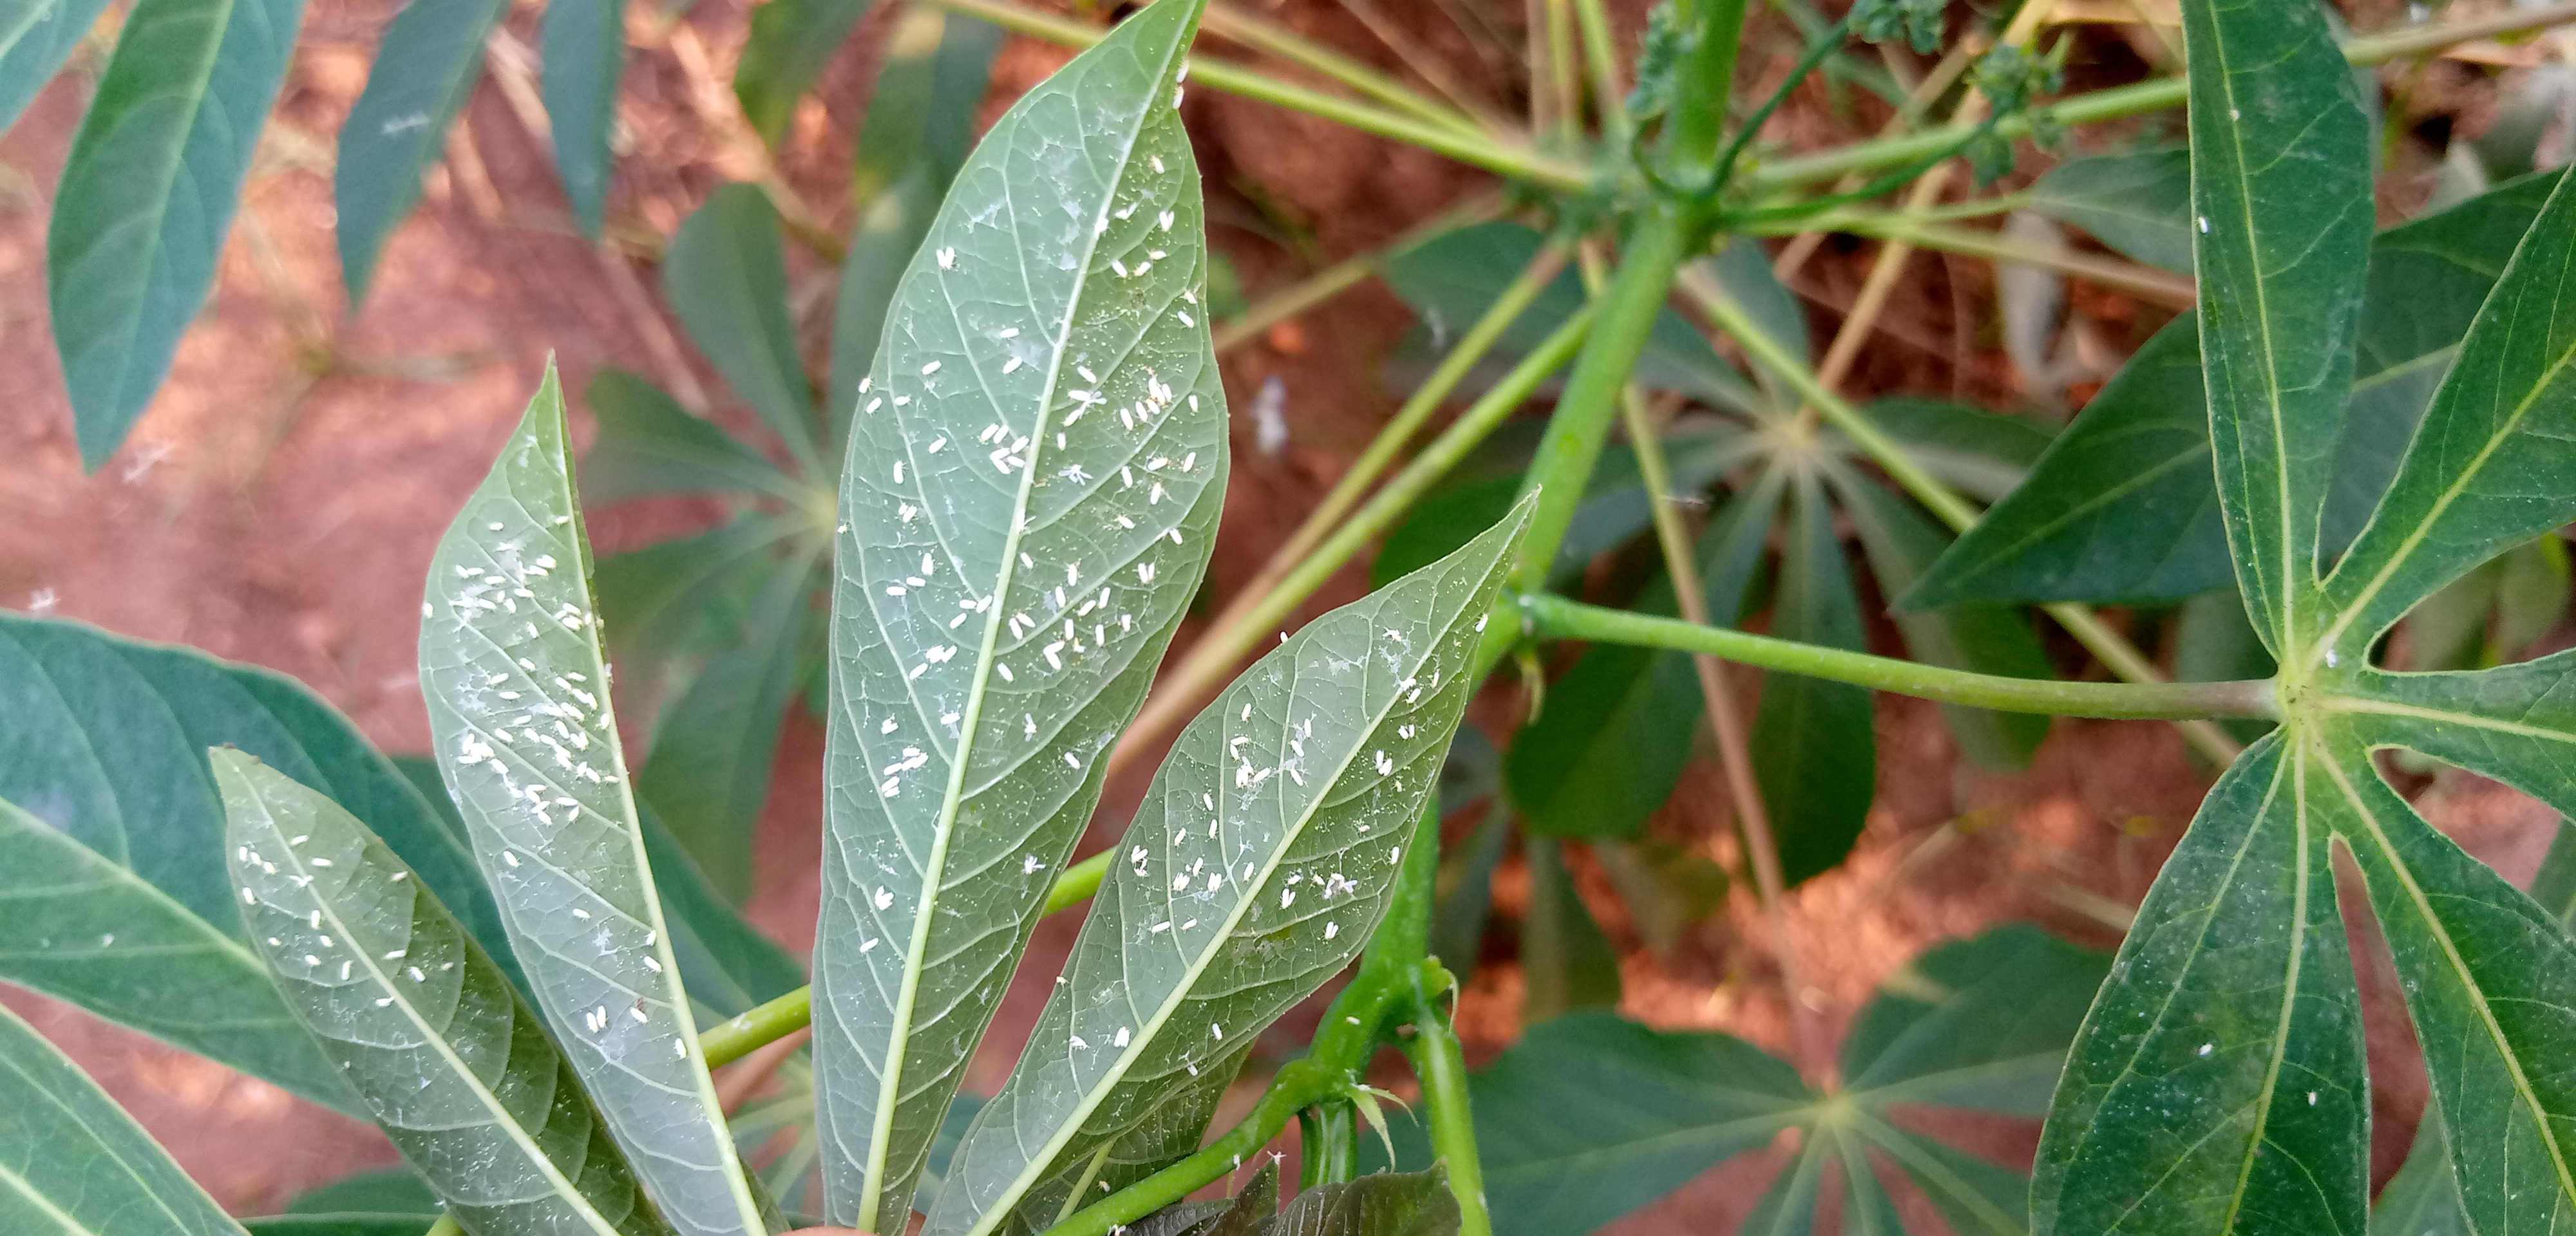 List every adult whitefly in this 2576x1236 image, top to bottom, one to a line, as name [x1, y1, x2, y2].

whitefly [1175, 57, 1189, 82]
whitefly [1172, 83, 1183, 111]
whitefly [2226, 105, 2243, 123]
whitefly [1150, 155, 1168, 176]
whitefly [1115, 207, 1130, 221]
whitefly [2195, 209, 2212, 238]
whitefly [1166, 210, 1177, 229]
whitefly [1158, 211, 1169, 233]
whitefly [1092, 215, 1110, 233]
whitefly [945, 245, 955, 272]
whitefly [1147, 247, 1168, 260]
whitefly [936, 247, 945, 268]
whitefly [1110, 259, 1130, 280]
whitefly [1132, 259, 1152, 279]
whitefly [1180, 287, 1200, 305]
whitefly [1176, 310, 1196, 330]
whitefly [998, 324, 1026, 339]
whitefly [1001, 354, 1023, 377]
whitefly [920, 355, 945, 376]
whitefly [1074, 364, 1100, 386]
whitefly [857, 374, 873, 396]
whitefly [1148, 375, 1159, 398]
whitefly [1160, 382, 1173, 404]
whitefly [1157, 386, 1166, 405]
whitefly [1067, 388, 1091, 401]
whitefly [1090, 388, 1108, 407]
whitefly [893, 393, 913, 408]
whitefly [1189, 395, 1200, 415]
whitefly [864, 396, 883, 415]
whitefly [1145, 397, 1162, 416]
whitefly [1133, 398, 1150, 424]
whitefly [1119, 405, 1135, 433]
whitefly [1063, 408, 1082, 428]
whitefly [980, 424, 998, 442]
whitefly [993, 424, 1010, 444]
whitefly [1056, 429, 1071, 453]
whitefly [1011, 433, 1030, 454]
whitefly [927, 438, 947, 456]
whitefly [989, 447, 1011, 461]
whitefly [1183, 449, 1198, 474]
whitefly [1146, 453, 1168, 473]
whitefly [1007, 454, 1026, 469]
whitefly [891, 459, 907, 485]
whitefly [992, 460, 1014, 475]
whitefly [1054, 460, 1097, 486]
whitefly [1121, 465, 1135, 489]
whitefly [1148, 478, 1163, 505]
whitefly [897, 501, 909, 516]
whitefly [902, 505, 919, 523]
whitefly [553, 510, 571, 527]
whitefly [1115, 513, 1137, 532]
whitefly [488, 520, 506, 532]
whitefly [835, 521, 851, 536]
whitefly [1168, 526, 1185, 546]
whitefly [493, 538, 513, 552]
whitefly [921, 550, 935, 575]
whitefly [1019, 551, 1037, 570]
whitefly [542, 553, 558, 565]
whitefly [536, 558, 558, 568]
whitefly [517, 559, 530, 583]
whitefly [1137, 559, 1150, 586]
whitefly [1066, 559, 1079, 587]
whitefly [1148, 561, 1158, 582]
whitefly [453, 563, 469, 579]
whitefly [527, 563, 550, 577]
whitefly [467, 566, 486, 576]
whitefly [21, 574, 70, 622]
whitefly [484, 574, 507, 585]
whitefly [905, 576, 927, 589]
whitefly [1054, 583, 1068, 610]
whitefly [1098, 585, 1112, 610]
whitefly [513, 586, 536, 598]
whitefly [886, 586, 909, 595]
whitefly [446, 588, 473, 608]
whitefly [495, 588, 506, 604]
whitefly [977, 594, 993, 613]
whitefly [503, 595, 518, 614]
whitefly [477, 597, 498, 612]
whitefly [1078, 597, 1097, 618]
whitefly [958, 599, 976, 609]
whitefly [422, 600, 437, 619]
whitefly [561, 602, 582, 615]
whitefly [1119, 609, 1135, 635]
whitefly [554, 610, 569, 620]
whitefly [584, 610, 594, 627]
whitefly [950, 610, 968, 633]
whitefly [1016, 612, 1039, 629]
whitefly [1473, 612, 1490, 634]
whitefly [595, 613, 607, 630]
whitefly [569, 614, 583, 626]
whitefly [562, 616, 581, 632]
whitefly [1008, 617, 1025, 641]
whitefly [1063, 617, 1075, 641]
whitefly [527, 619, 541, 641]
whitefly [1092, 623, 1111, 650]
whitefly [1381, 623, 1404, 642]
whitefly [1278, 630, 1289, 644]
whitefly [1072, 636, 1086, 654]
whitefly [1043, 639, 1066, 653]
whitefly [925, 643, 944, 659]
whitefly [942, 644, 959, 662]
whitefly [2318, 646, 2344, 671]
whitefly [930, 651, 944, 665]
whitefly [1044, 653, 1063, 671]
whitefly [516, 655, 539, 673]
whitefly [603, 660, 615, 683]
whitefly [909, 661, 929, 680]
whitefly [995, 662, 1016, 683]
whitefly [1428, 668, 1443, 689]
whitefly [486, 670, 511, 686]
whitefly [567, 670, 589, 683]
whitefly [1397, 675, 1418, 691]
whitefly [554, 675, 572, 692]
whitefly [1406, 686, 1423, 706]
whitefly [571, 688, 587, 706]
whitefly [498, 688, 521, 701]
whitefly [587, 691, 600, 711]
whitefly [1237, 700, 1255, 722]
whitefly [540, 702, 563, 718]
whitefly [936, 707, 964, 726]
whitefly [598, 711, 612, 731]
whitefly [1016, 711, 1040, 741]
whitefly [512, 713, 533, 724]
whitefly [1302, 715, 1315, 737]
whitefly [554, 718, 570, 739]
whitefly [880, 718, 892, 726]
whitefly [880, 722, 898, 736]
whitefly [1408, 722, 1417, 739]
whitefly [1395, 723, 1409, 741]
whitefly [523, 726, 541, 744]
whitefly [493, 727, 516, 745]
whitefly [578, 731, 591, 746]
whitefly [462, 732, 476, 753]
whitefly [1228, 732, 1250, 745]
whitefly [540, 733, 558, 746]
whitefly [570, 733, 586, 751]
whitefly [1289, 738, 1307, 759]
whitefly [480, 740, 494, 757]
whitefly [1229, 744, 1241, 762]
whitefly [554, 744, 572, 759]
whitefly [900, 745, 920, 756]
whitefly [1374, 745, 1385, 771]
whitefly [1062, 747, 1085, 773]
whitefly [913, 752, 929, 771]
whitefly [555, 753, 573, 771]
whitefly [455, 754, 480, 763]
whitefly [903, 756, 917, 771]
whitefly [489, 756, 509, 774]
whitefly [1378, 758, 1394, 777]
whitefly [577, 759, 588, 777]
whitefly [883, 762, 903, 776]
whitefly [1241, 763, 1255, 775]
whitefly [1233, 765, 1242, 789]
whitefly [1242, 765, 1249, 789]
whitefly [1253, 766, 1271, 783]
whitefly [1288, 766, 1307, 789]
whitefly [585, 767, 602, 785]
whitefly [603, 772, 620, 786]
whitefly [881, 775, 901, 793]
whitefly [1394, 778, 1405, 794]
whitefly [527, 782, 547, 791]
whitefly [884, 785, 901, 799]
whitefly [525, 789, 542, 804]
whitefly [1202, 789, 1217, 813]
whitefly [555, 794, 578, 807]
whitefly [530, 800, 551, 815]
whitefly [568, 803, 581, 825]
whitefly [538, 811, 553, 826]
whitefly [1206, 815, 1219, 841]
whitefly [1355, 823, 1372, 834]
whitefly [1172, 825, 1188, 848]
whitefly [287, 832, 312, 847]
whitefly [235, 843, 249, 865]
whitefly [1130, 843, 1141, 858]
whitefly [1386, 844, 1401, 867]
whitefly [1130, 847, 1149, 863]
whitefly [500, 849, 524, 868]
whitefly [1021, 850, 1048, 878]
whitefly [252, 852, 263, 866]
whitefly [1190, 853, 1204, 878]
whitefly [308, 856, 336, 868]
whitefly [1242, 857, 1257, 883]
whitefly [261, 859, 278, 877]
whitefly [1129, 860, 1153, 879]
whitefly [386, 866, 412, 885]
whitefly [287, 870, 314, 888]
whitefly [1329, 870, 1345, 880]
whitefly [1214, 871, 1224, 893]
whitefly [1286, 871, 1302, 888]
whitefly [1172, 872, 1185, 891]
whitefly [1207, 872, 1216, 894]
whitefly [1311, 872, 1327, 887]
whitefly [1180, 874, 1191, 890]
whitefly [1325, 877, 1336, 899]
whitefly [1337, 877, 1358, 895]
whitefly [241, 885, 258, 906]
whitefly [874, 885, 885, 901]
whitefly [1281, 888, 1289, 910]
whitefly [1289, 890, 1295, 907]
whitefly [875, 892, 895, 912]
whitefly [308, 906, 323, 930]
whitefly [572, 907, 592, 922]
whitefly [1180, 914, 1198, 933]
whitefly [1150, 919, 1172, 938]
whitefly [1323, 921, 1334, 941]
whitefly [1331, 924, 1340, 939]
whitefly [645, 925, 660, 946]
whitefly [102, 932, 117, 951]
whitefly [319, 932, 337, 949]
whitefly [266, 935, 283, 947]
whitefly [858, 937, 882, 956]
whitefly [383, 947, 409, 960]
whitefly [302, 953, 323, 969]
whitefly [641, 955, 663, 973]
whitefly [339, 957, 355, 983]
whitefly [442, 959, 457, 972]
whitefly [408, 964, 426, 983]
whitefly [1054, 974, 1070, 987]
whitefly [374, 994, 393, 1010]
whitefly [596, 1004, 611, 1028]
whitefly [628, 1006, 649, 1023]
whitefly [583, 1008, 600, 1033]
whitefly [1343, 1014, 1361, 1027]
whitefly [1211, 1020, 1226, 1042]
whitefly [1113, 1025, 1127, 1048]
whitefly [1121, 1027, 1132, 1047]
whitefly [1065, 1032, 1088, 1051]
whitefly [672, 1034, 690, 1062]
whitefly [2196, 1040, 2215, 1059]
whitefly [1185, 1063, 1200, 1077]
whitefly [1351, 1080, 1373, 1092]
whitefly [2302, 1084, 2324, 1109]
whitefly [1264, 1148, 1288, 1166]
whitefly [1231, 1151, 1244, 1173]
whitefly [1095, 1179, 1112, 1194]
whitefly [1111, 1222, 1127, 1236]